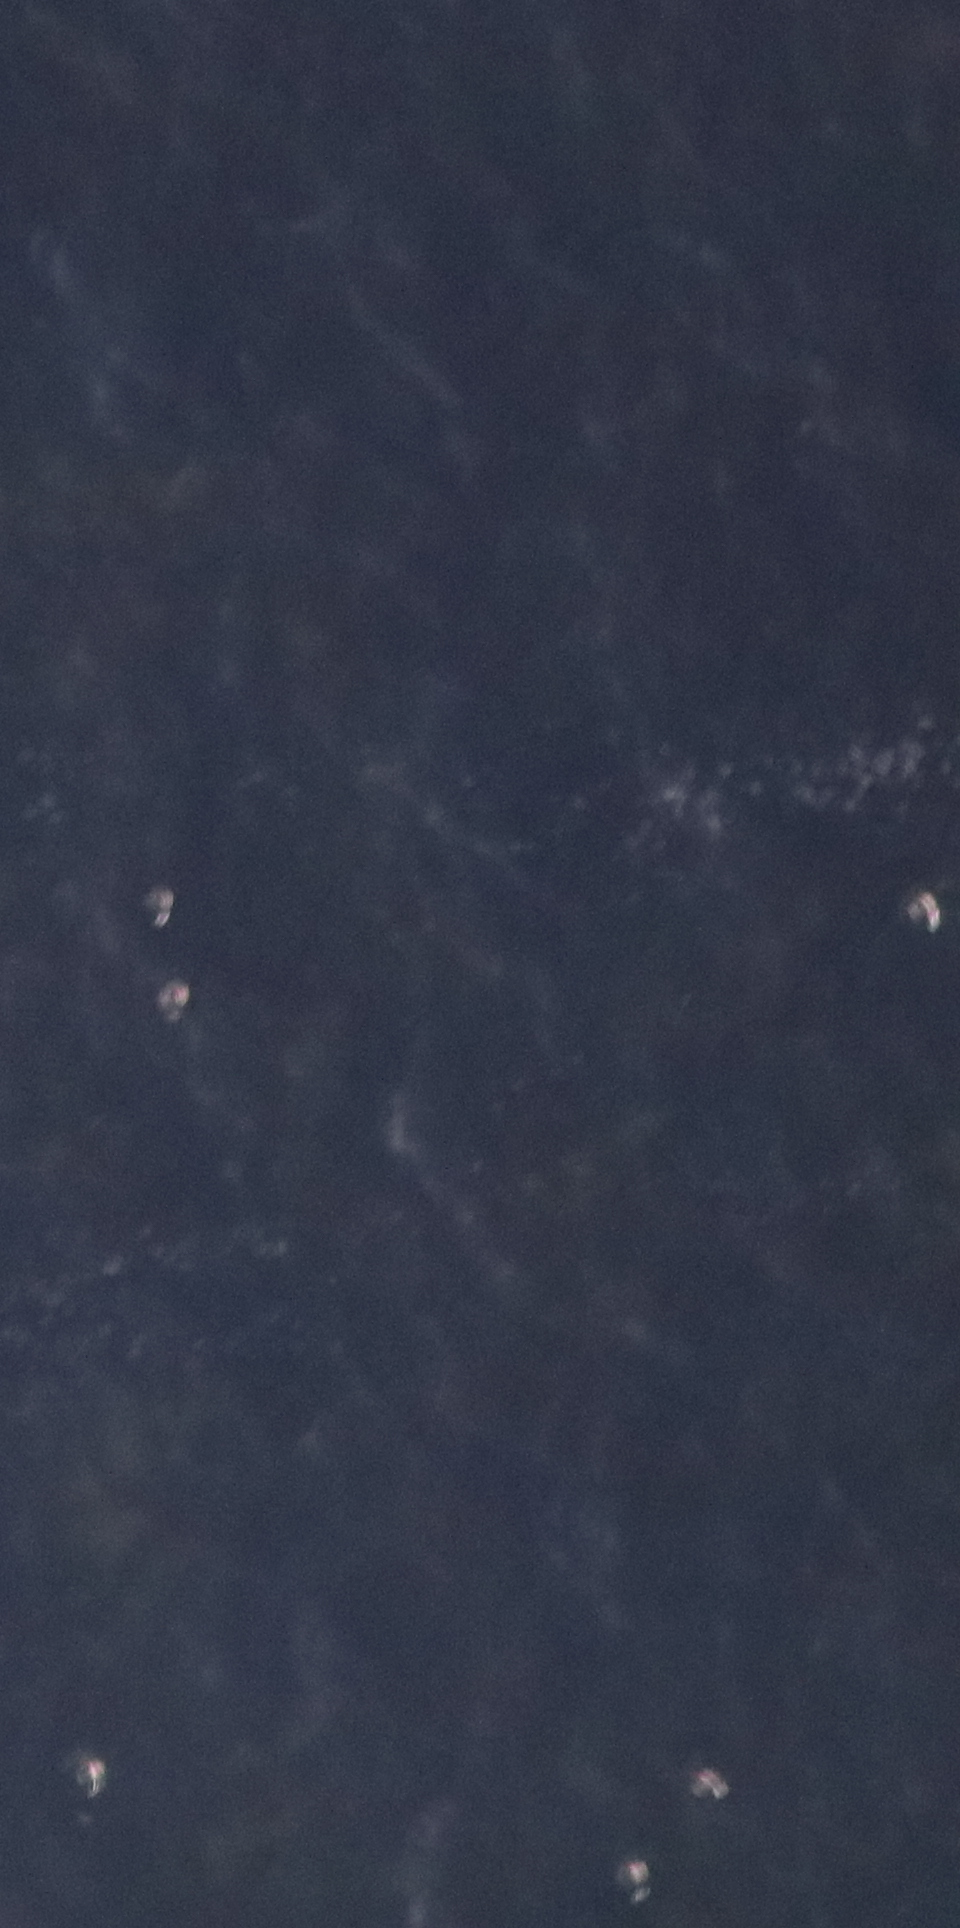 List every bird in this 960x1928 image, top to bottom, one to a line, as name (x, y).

brant (164, 904)
brant (923, 910)
brant (168, 997)
brant (84, 1776)
brant (706, 1786)
brant (638, 1885)